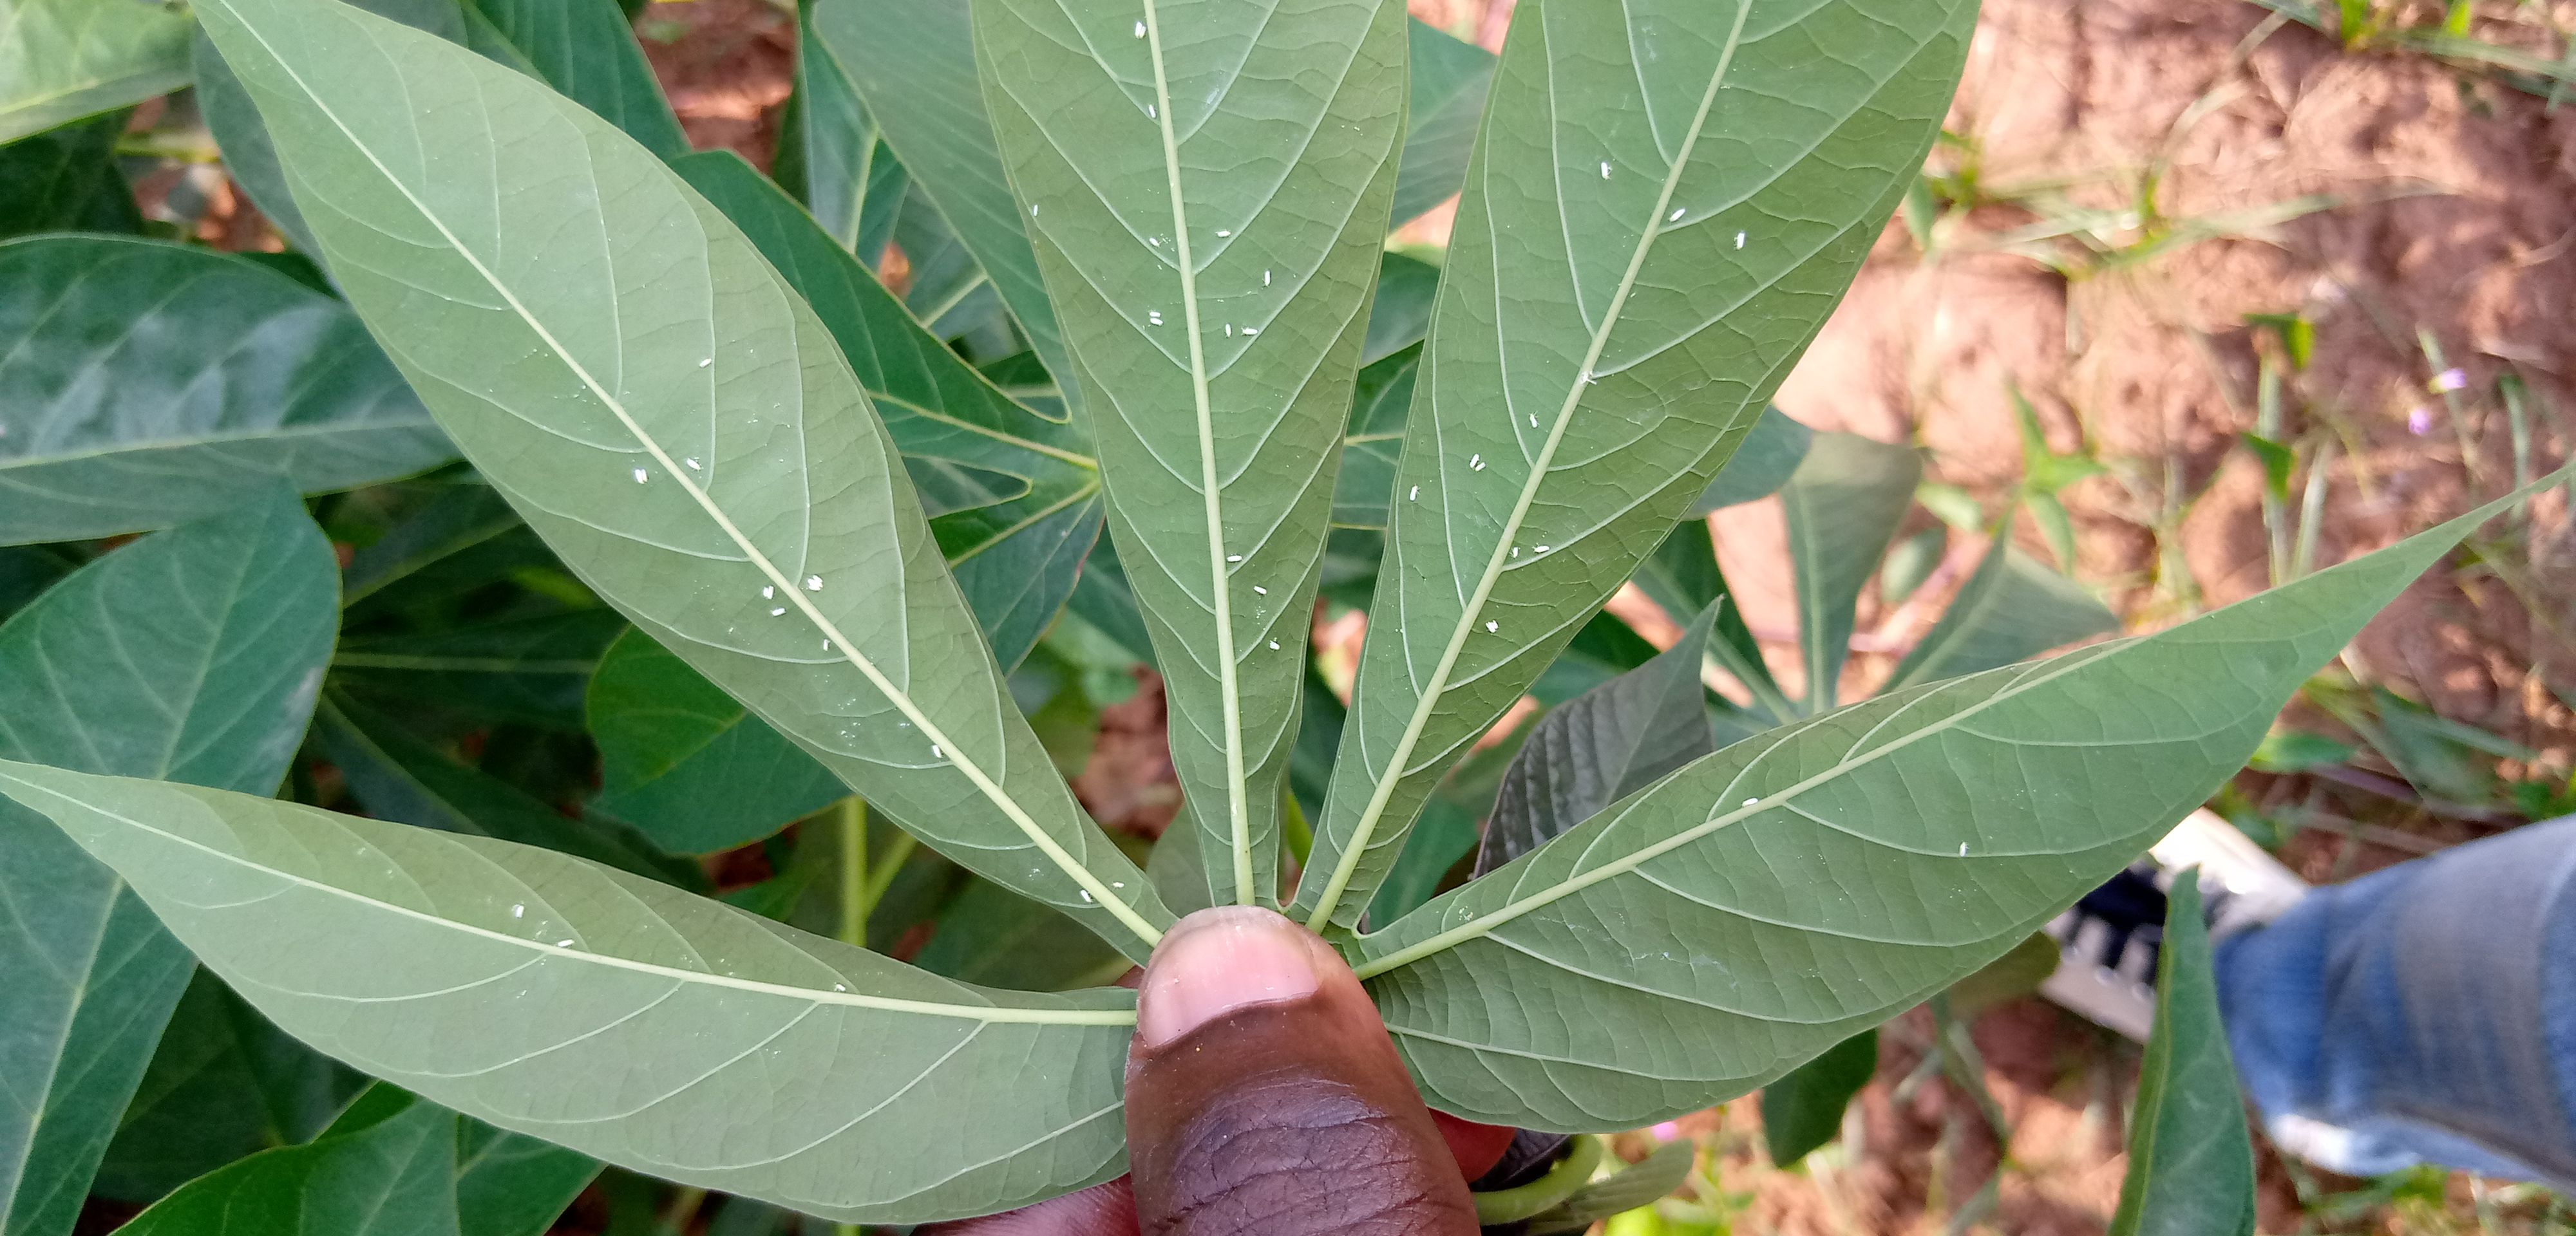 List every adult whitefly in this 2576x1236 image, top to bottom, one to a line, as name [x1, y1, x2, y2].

whitefly [1134, 19, 1149, 40]
whitefly [1146, 100, 1158, 122]
whitefly [1598, 160, 1613, 181]
whitefly [1031, 201, 1041, 219]
whitefly [1668, 206, 1687, 223]
whitefly [1216, 228, 1233, 239]
whitefly [1734, 230, 1748, 252]
whitefly [1148, 234, 1162, 250]
whitefly [1263, 267, 1273, 290]
whitefly [1144, 308, 1168, 328]
whitefly [1223, 321, 1233, 341]
whitefly [1240, 325, 1260, 339]
whitefly [697, 356, 714, 370]
whitefly [1528, 411, 1540, 429]
whitefly [1468, 452, 1490, 471]
whitefly [685, 456, 705, 473]
whitefly [633, 465, 649, 485]
whitefly [1408, 483, 1421, 502]
whitefly [1532, 543, 1551, 554]
whitefly [1511, 545, 1519, 561]
whitefly [1225, 552, 1244, 564]
whitefly [806, 571, 825, 592]
whitefly [1252, 583, 1269, 596]
whitefly [760, 584, 778, 601]
whitefly [771, 605, 788, 619]
whitefly [1485, 619, 1501, 633]
whitefly [820, 637, 833, 654]
whitefly [1267, 637, 1281, 652]
whitefly [931, 742, 946, 759]
whitefly [1738, 794, 1759, 809]
whitefly [1956, 838, 1971, 860]
whitefly [1112, 879, 1126, 890]
whitefly [1079, 888, 1094, 904]
whitefly [515, 902, 526, 922]
whitefly [556, 935, 576, 950]
whitefly [833, 980, 850, 997]